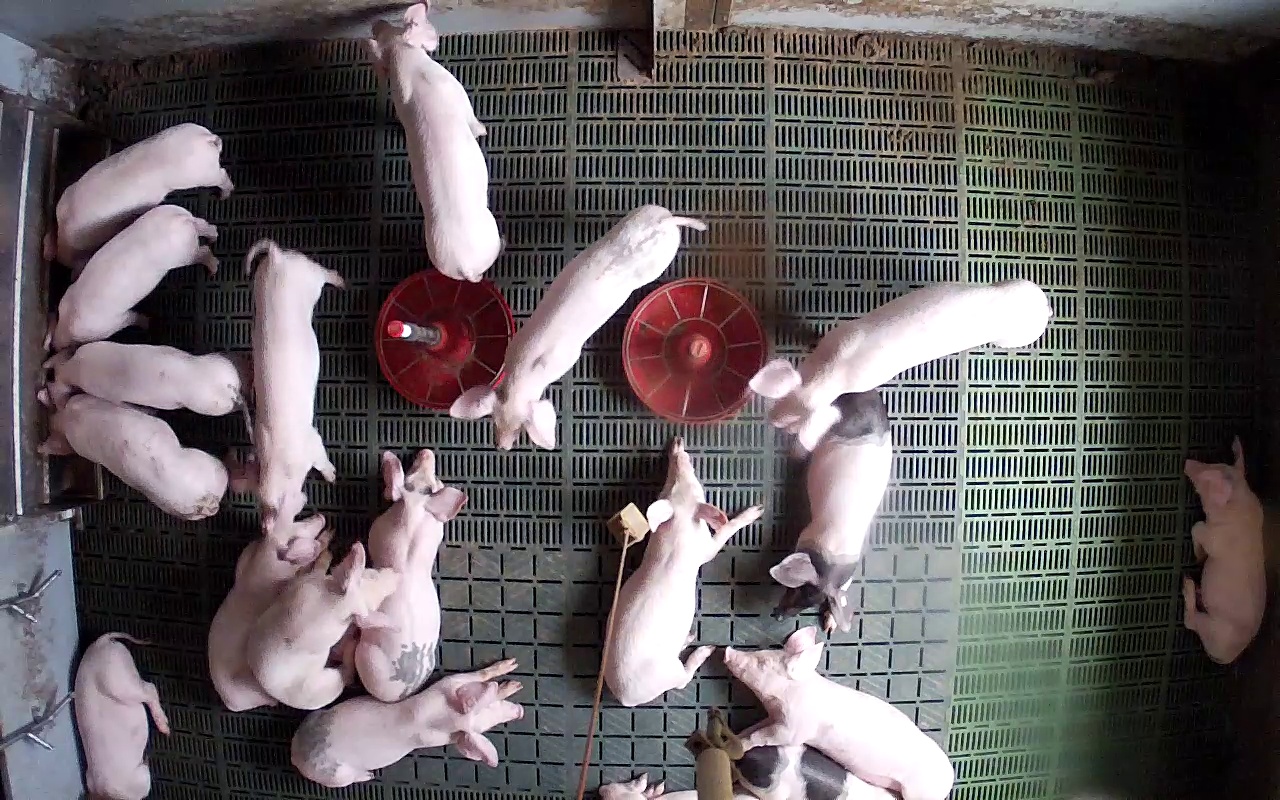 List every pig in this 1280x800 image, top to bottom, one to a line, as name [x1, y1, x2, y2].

pig [365, 3, 507, 284]
pig [43, 120, 234, 285]
pig [448, 201, 708, 452]
pig [43, 203, 222, 351]
pig [229, 238, 348, 539]
pig [748, 278, 1054, 454]
pig [40, 339, 246, 417]
pig [34, 388, 230, 519]
pig [769, 389, 893, 636]
pig [604, 433, 764, 708]
pig [1181, 434, 1269, 665]
pig [355, 448, 469, 703]
pig [207, 506, 339, 713]
pig [246, 541, 402, 710]
pig [721, 625, 957, 800]
pig [72, 630, 172, 798]
pig [290, 657, 526, 789]
pig [730, 743, 905, 799]
pig [594, 772, 760, 799]